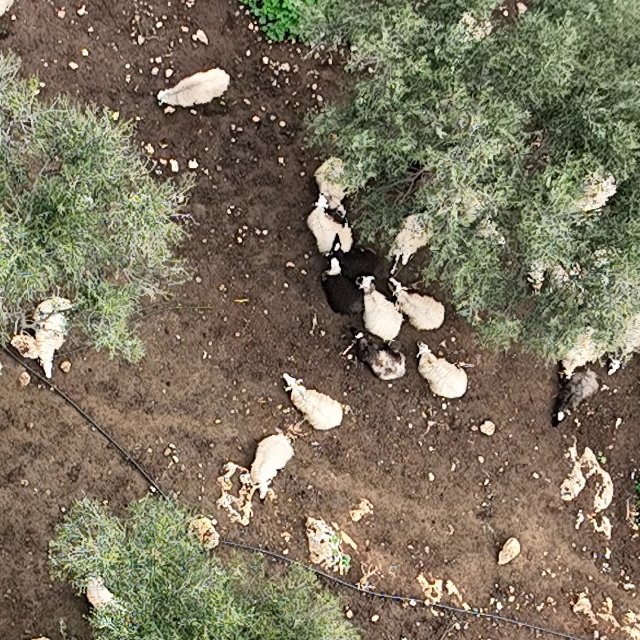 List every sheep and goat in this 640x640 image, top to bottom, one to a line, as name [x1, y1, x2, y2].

sheep [0, 0, 13, 45]
sheep [437, 1, 524, 60]
sheep [155, 68, 230, 106]
sheep [314, 157, 346, 218]
sheep [543, 162, 617, 212]
sheep [304, 199, 352, 252]
sheep [386, 211, 435, 277]
sheep [329, 232, 377, 278]
sheep [322, 254, 354, 314]
sheep [358, 277, 404, 341]
sheep [389, 277, 445, 329]
sheep [35, 297, 72, 379]
sheep [608, 313, 639, 374]
sheep [562, 327, 602, 379]
sheep [346, 328, 408, 382]
sheep [416, 339, 468, 397]
sheep [550, 367, 600, 426]
sheep [281, 372, 343, 431]
sheep [251, 435, 293, 500]
sheep [84, 572, 131, 615]